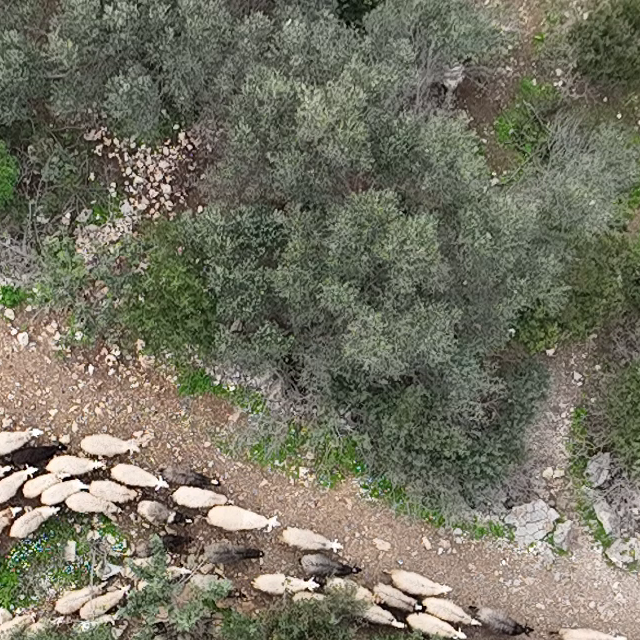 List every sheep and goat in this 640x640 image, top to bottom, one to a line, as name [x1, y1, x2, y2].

sheep [0, 426, 43, 457]
sheep [80, 433, 140, 456]
sheep [11, 443, 67, 463]
sheep [43, 456, 105, 475]
sheep [109, 463, 169, 491]
sheep [0, 465, 39, 505]
sheep [0, 465, 14, 500]
sheep [158, 465, 221, 486]
sheep [22, 472, 70, 499]
sheep [40, 478, 89, 505]
sheep [88, 479, 140, 503]
sheep [169, 487, 233, 507]
sheep [66, 491, 123, 513]
sheep [137, 499, 194, 525]
sheep [206, 506, 280, 531]
sheep [0, 507, 23, 546]
sheep [10, 507, 61, 540]
sheep [282, 526, 343, 554]
sheep [164, 534, 205, 556]
sheep [198, 542, 264, 565]
sheep [121, 552, 175, 577]
sheep [298, 552, 362, 577]
sheep [136, 566, 192, 588]
sheep [382, 568, 454, 596]
sheep [191, 573, 245, 599]
sheep [251, 573, 320, 594]
sheep [322, 576, 385, 603]
sheep [54, 581, 109, 613]
sheep [372, 582, 426, 612]
sheep [79, 584, 131, 620]
sheep [293, 590, 349, 611]
sheep [422, 596, 481, 626]
sheep [348, 600, 406, 628]
sheep [469, 605, 535, 635]
sheep [0, 611, 37, 639]
sheep [406, 612, 468, 639]
sheep [72, 616, 117, 634]
sheep [24, 617, 70, 639]
sheep [551, 626, 627, 639]